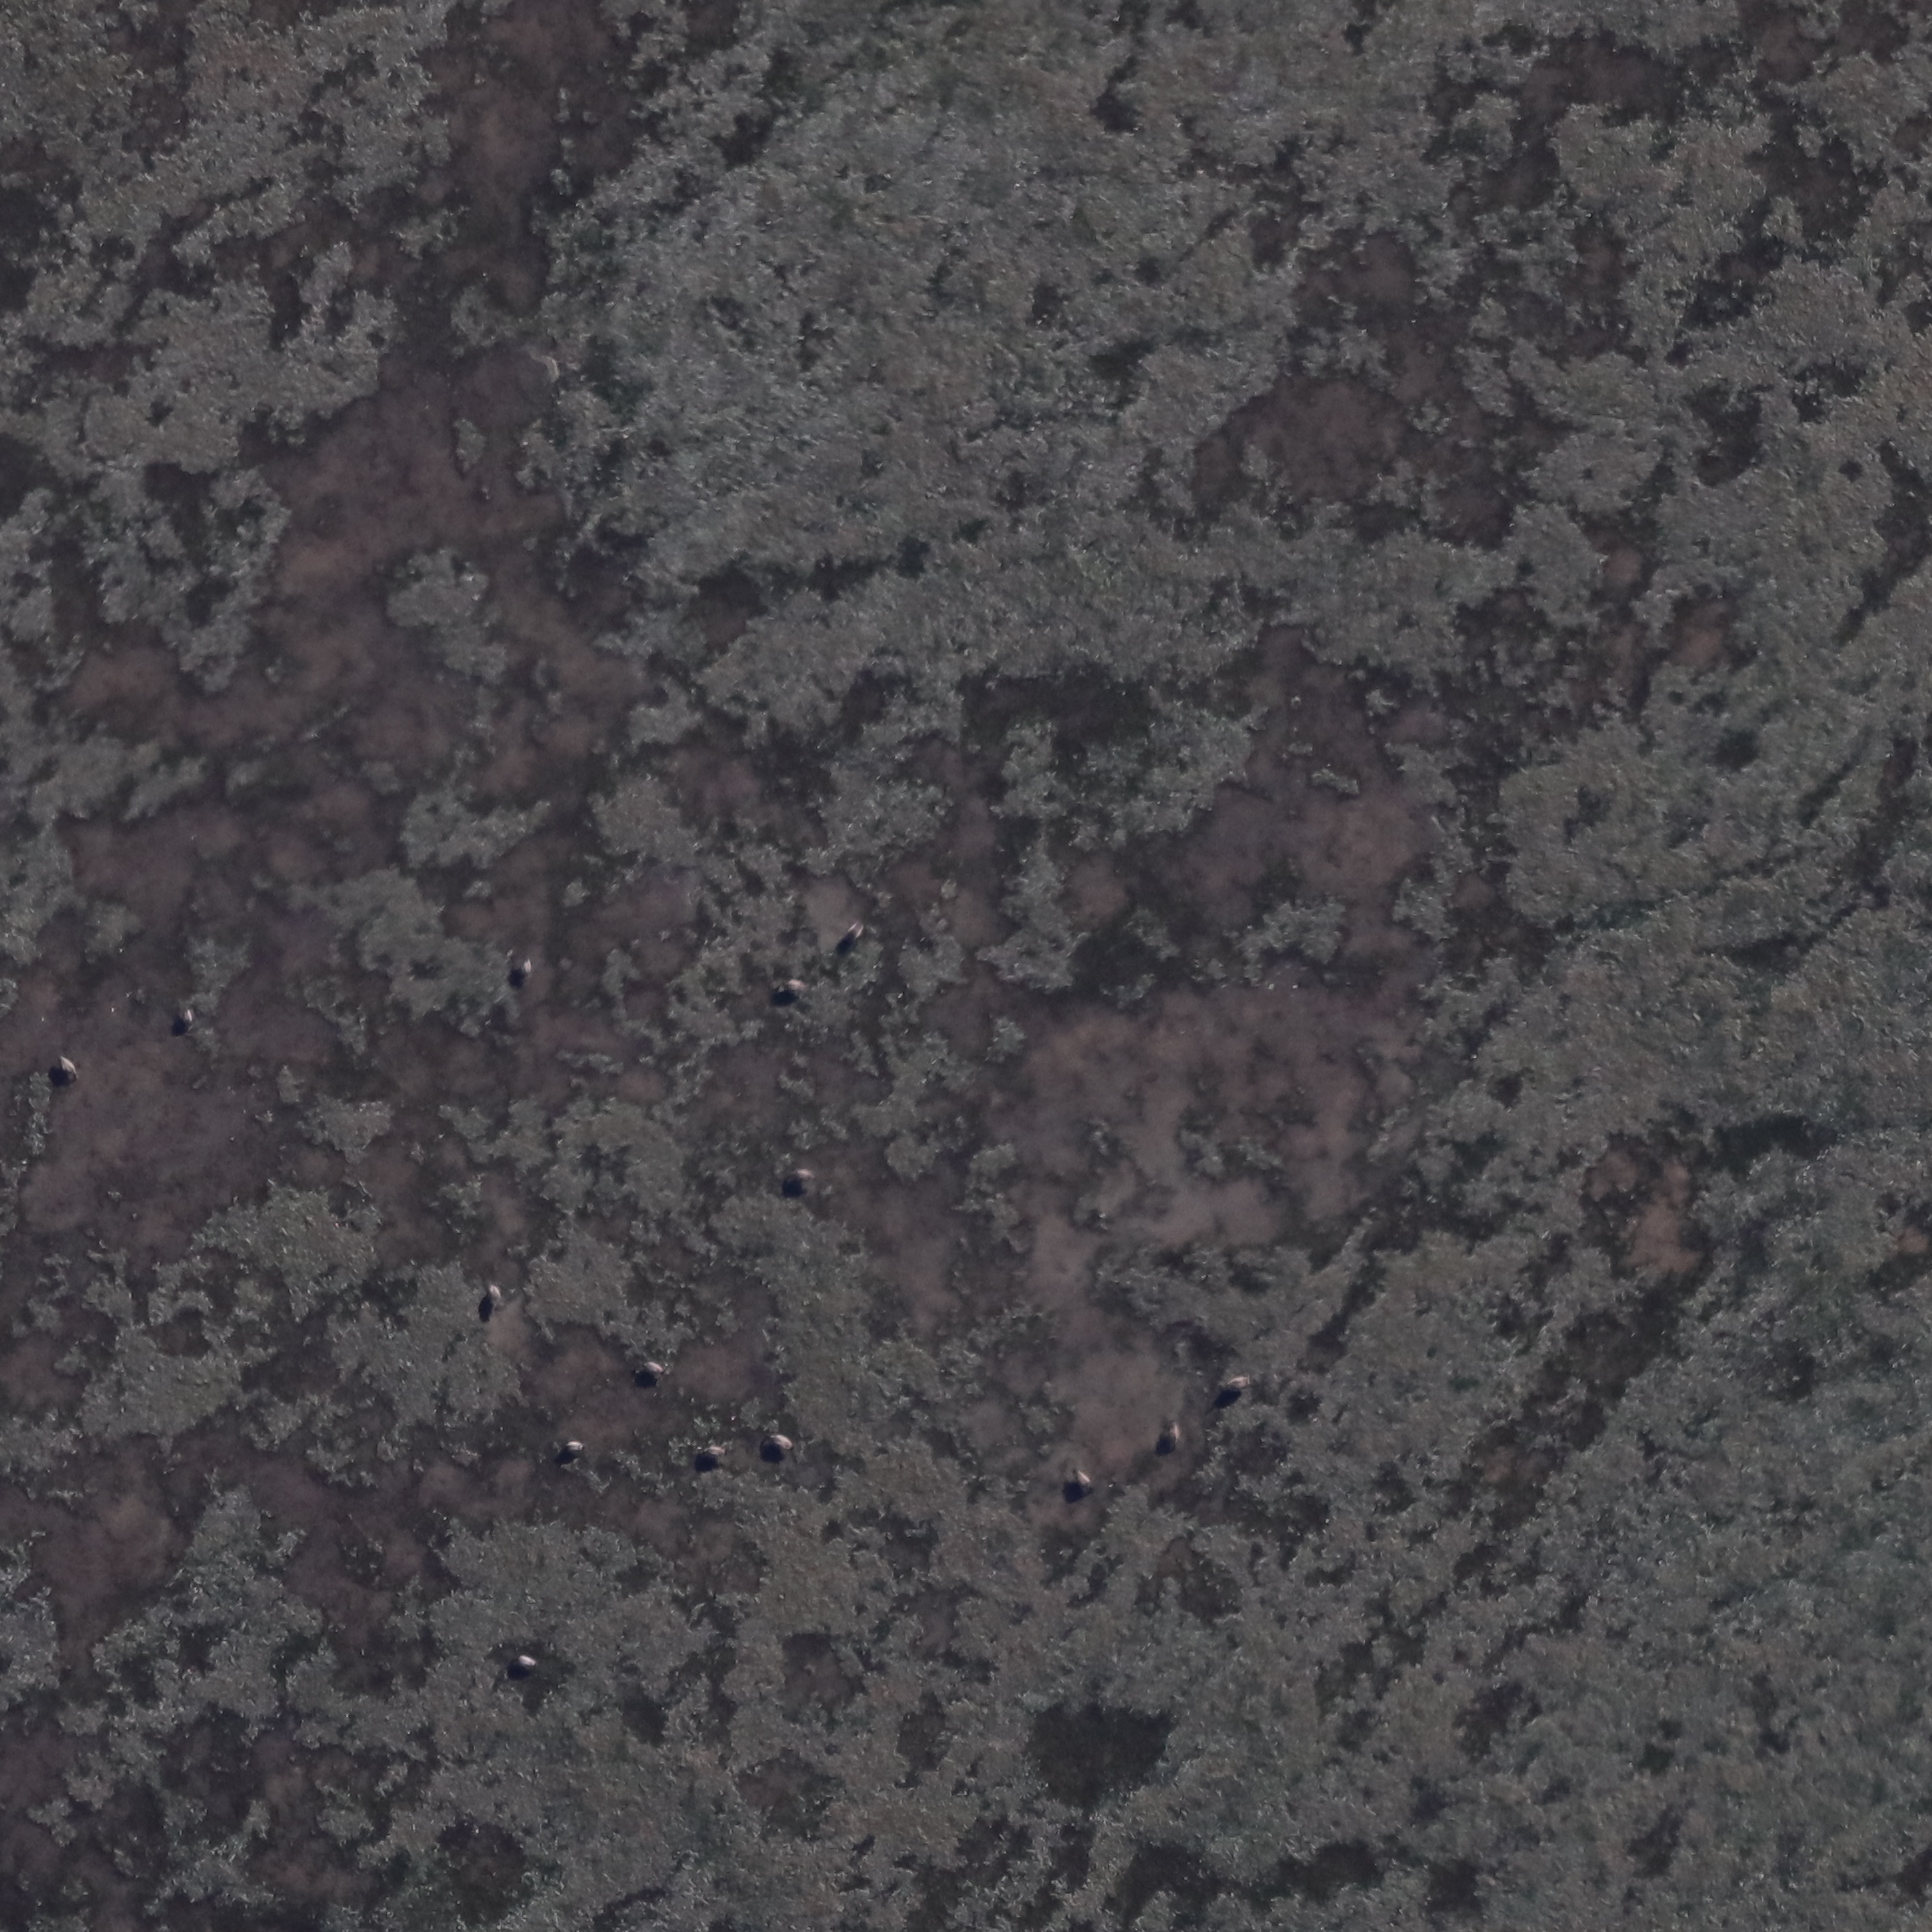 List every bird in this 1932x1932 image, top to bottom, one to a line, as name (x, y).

Canada goose (856, 929)
Canada goose (525, 964)
Canada goose (794, 984)
Canada goose (187, 1016)
Canada goose (68, 1066)
Canada goose (799, 1174)
Canada goose (494, 1293)
Canada goose (653, 1369)
Canada goose (1238, 1384)
Canada goose (1173, 1437)
Canada goose (783, 1444)
Canada goose (569, 1449)
Canada goose (715, 1451)
Canada goose (1081, 1479)
Canada goose (528, 1662)